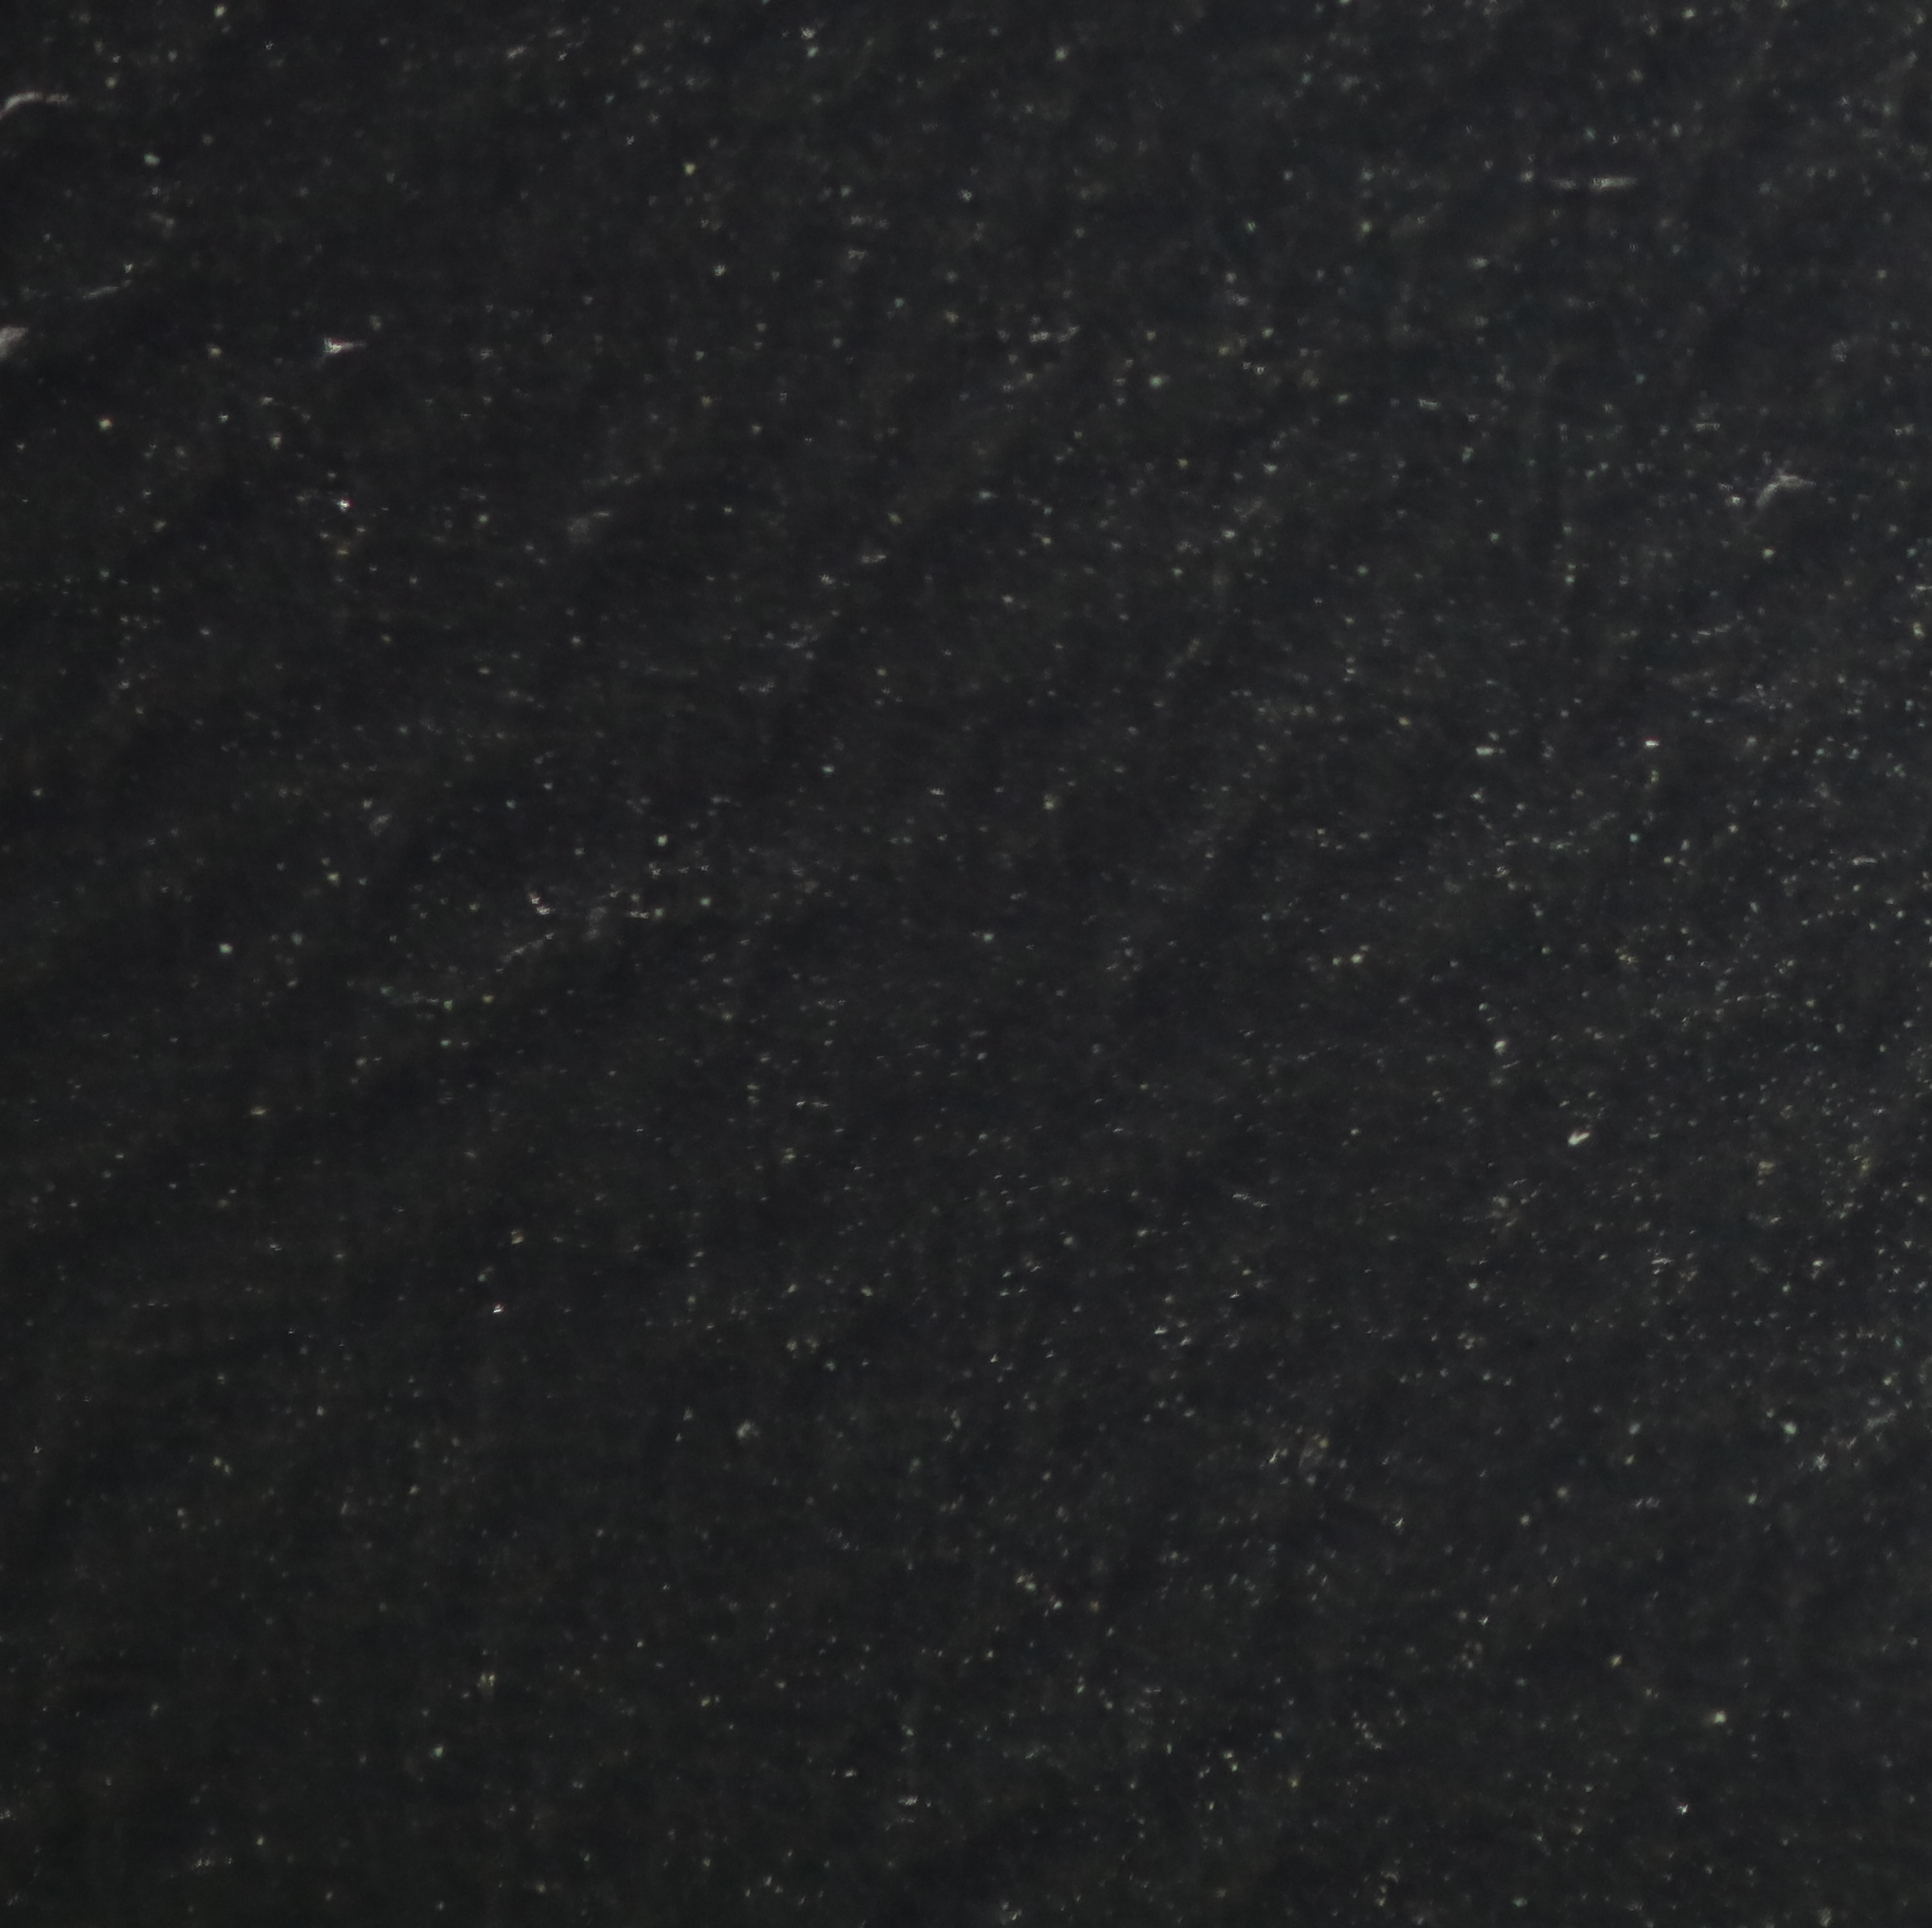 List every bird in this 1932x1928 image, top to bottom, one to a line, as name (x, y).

None